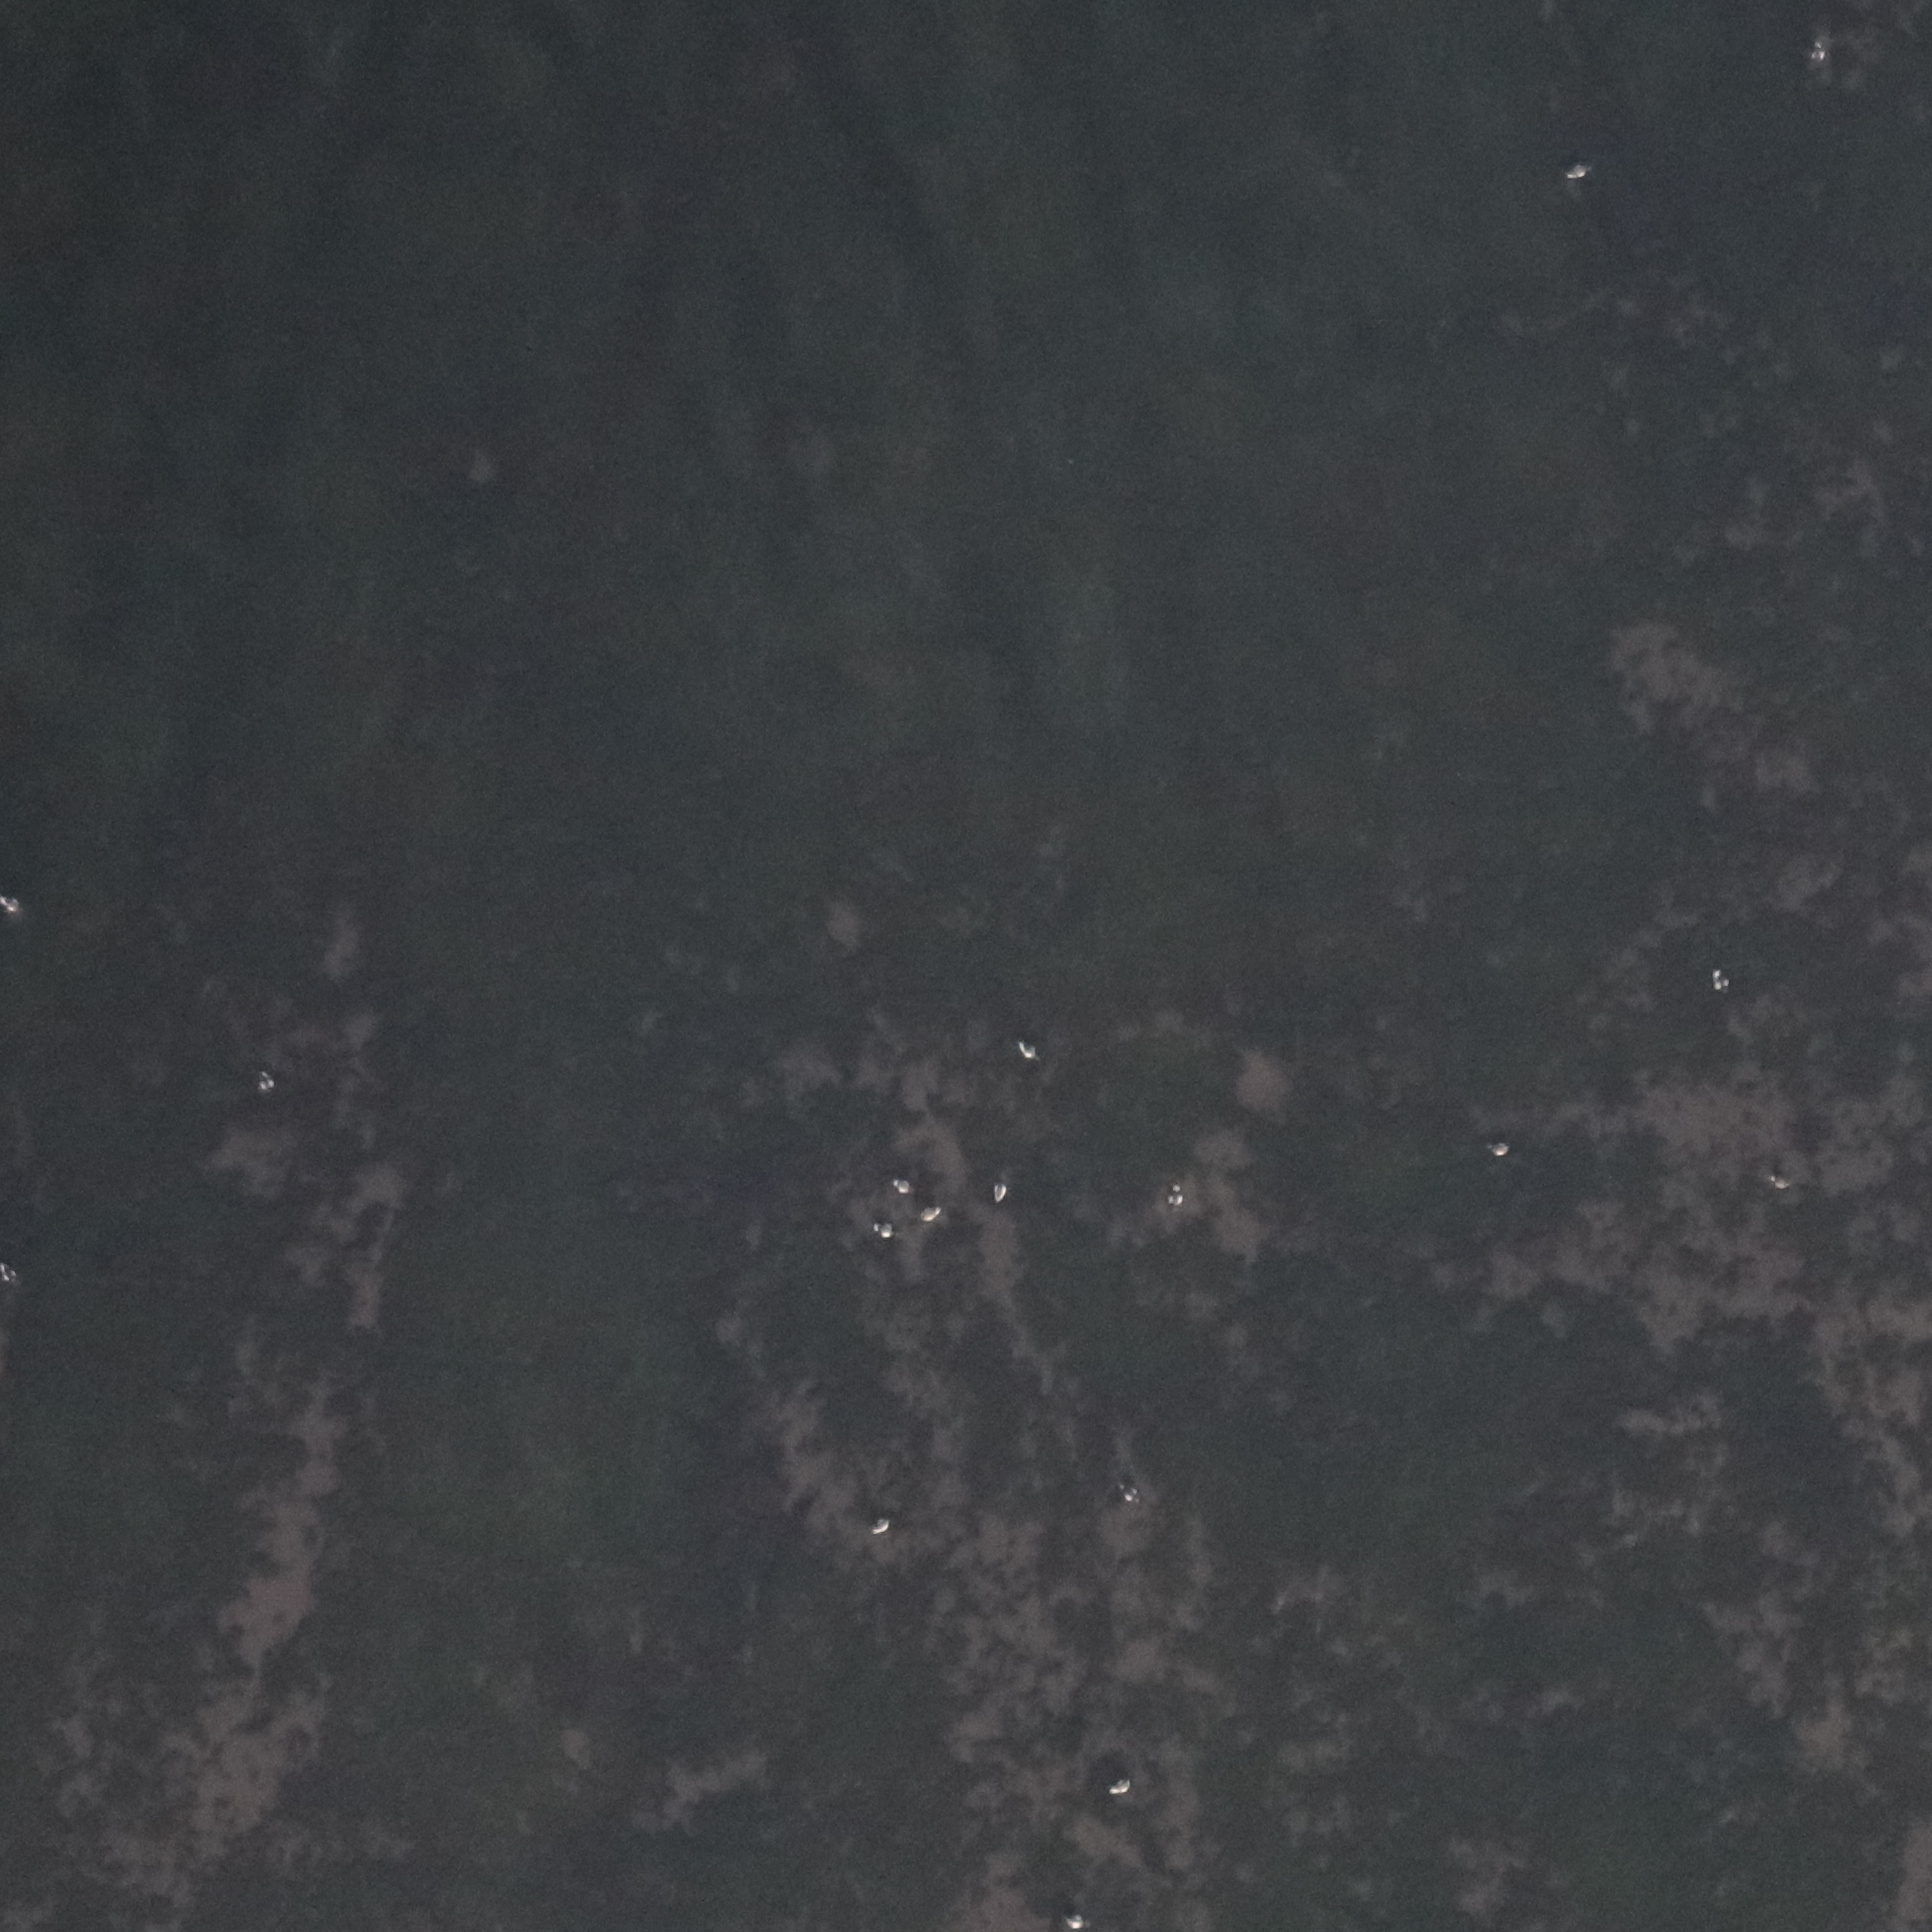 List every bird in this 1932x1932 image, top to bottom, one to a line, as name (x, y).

brant (1819, 54)
brant (1577, 171)
brant (12, 904)
brant (1719, 982)
brant (1027, 1049)
brant (266, 1083)
brant (1499, 1148)
brant (1781, 1179)
brant (904, 1185)
brant (997, 1193)
brant (1174, 1199)
brant (933, 1212)
brant (885, 1230)
brant (7, 1275)
brant (1129, 1494)
brant (881, 1525)
brant (1121, 1787)
brant (1077, 1920)